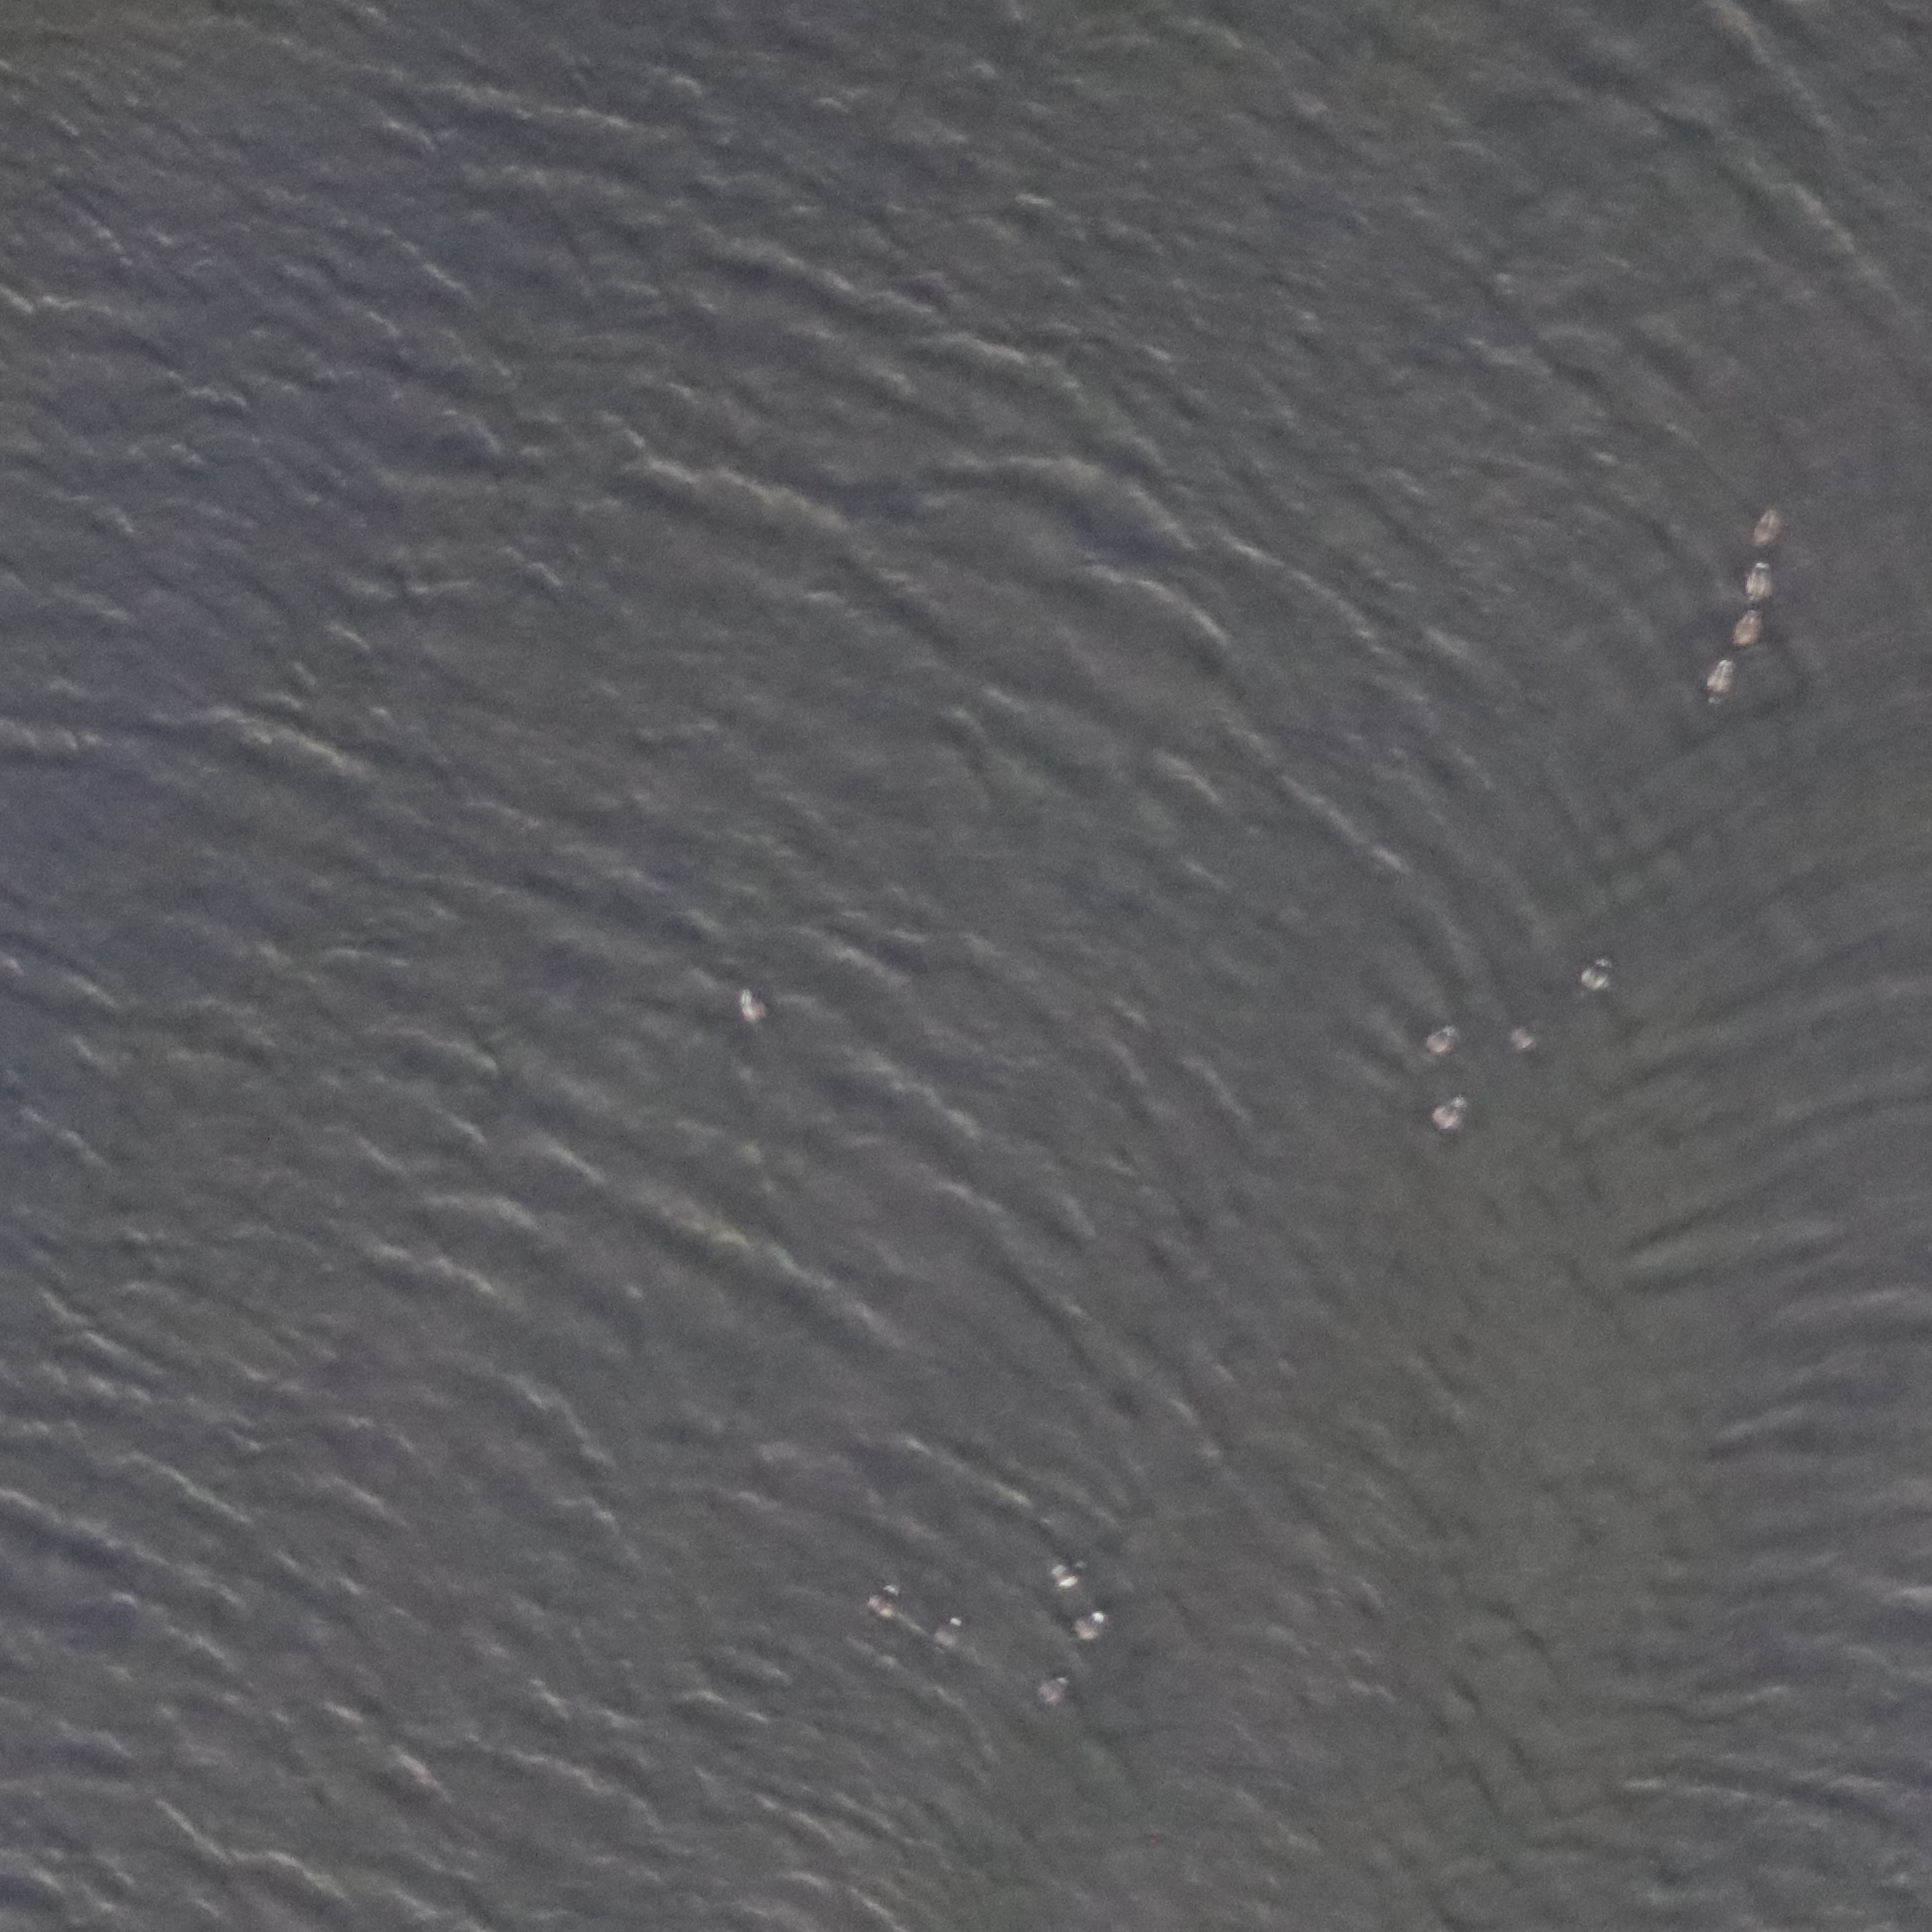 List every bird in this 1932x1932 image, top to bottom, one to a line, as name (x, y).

other bird (1770, 530)
other bird (1763, 584)
other bird (1748, 626)
other bird (1720, 681)
brant (1595, 976)
brant (753, 1011)
brant (1520, 1038)
brant (1434, 1044)
brant (1450, 1119)
brant (1070, 1575)
brant (884, 1604)
brant (1089, 1625)
brant (939, 1636)
brant (1054, 1690)